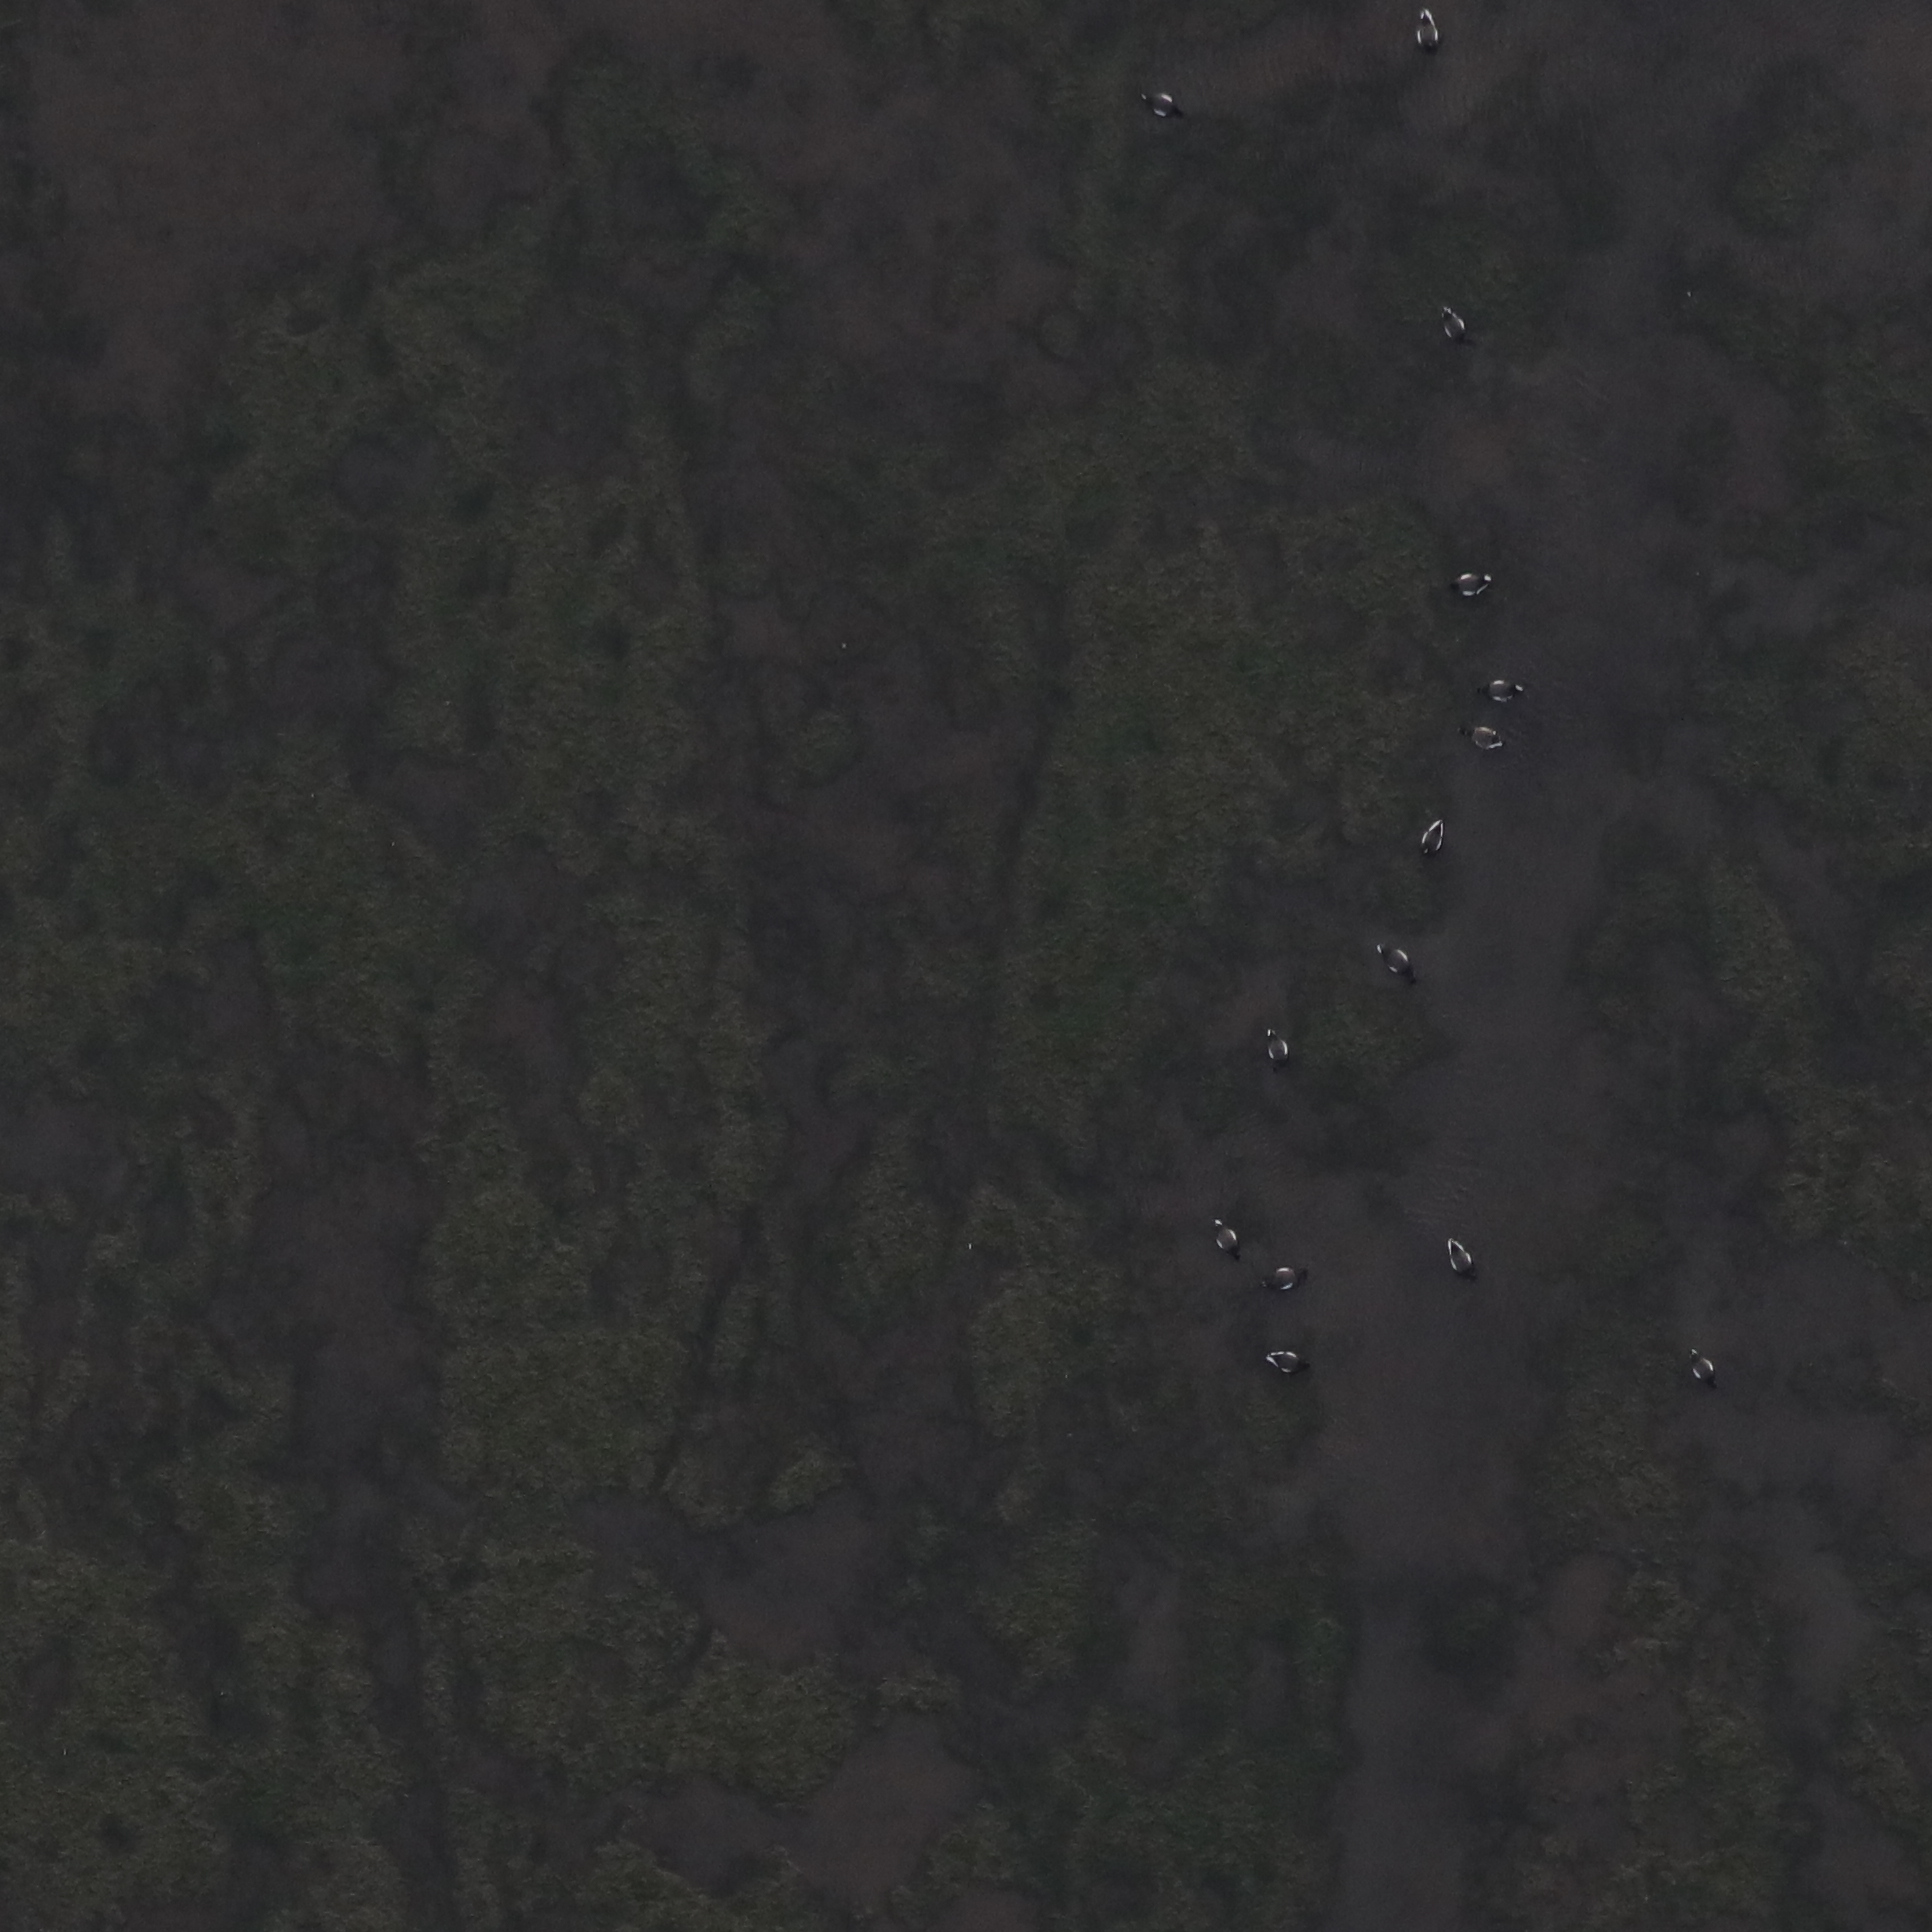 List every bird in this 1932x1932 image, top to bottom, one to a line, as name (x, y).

brant (1427, 32)
brant (1163, 105)
brant (1456, 326)
brant (1472, 584)
brant (1503, 689)
brant (1487, 739)
brant (1433, 840)
brant (1396, 959)
brant (1278, 1045)
brant (1228, 1238)
brant (1462, 1259)
brant (1287, 1277)
brant (1287, 1361)
brant (1700, 1366)